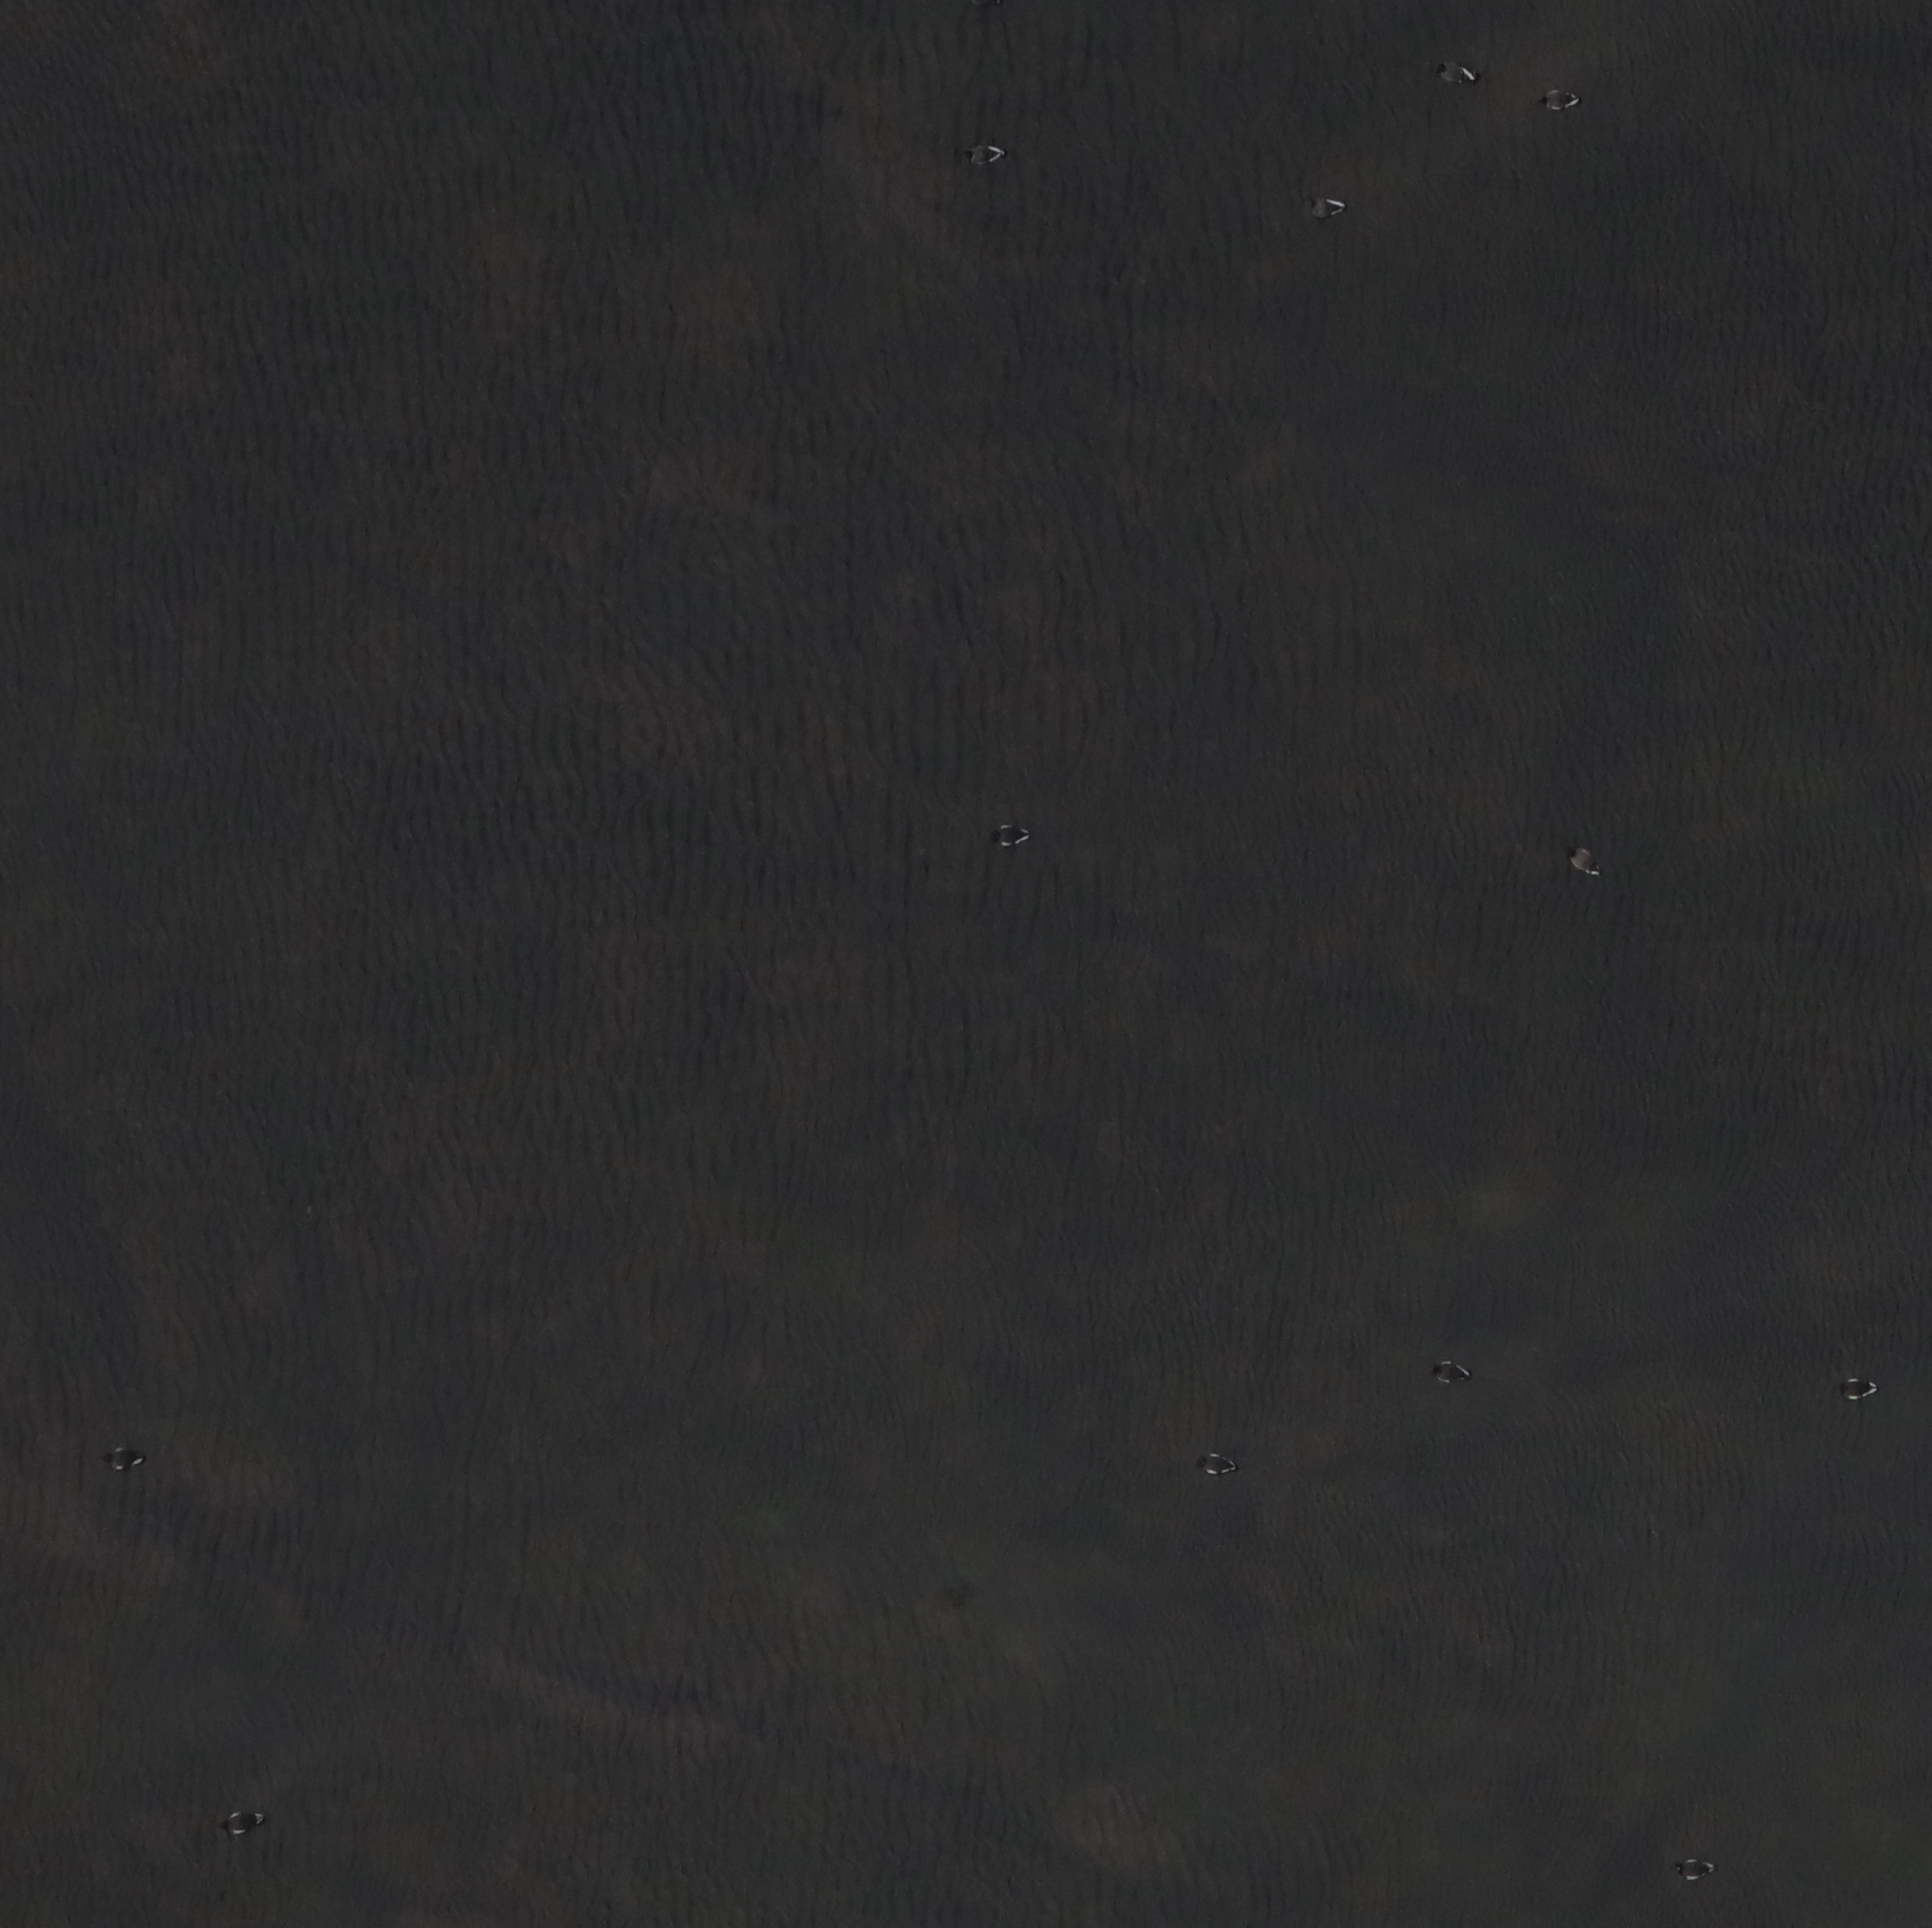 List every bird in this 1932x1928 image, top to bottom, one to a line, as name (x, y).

brant (1458, 71)
brant (1556, 100)
brant (986, 154)
brant (1325, 207)
brant (1010, 834)
brant (1584, 861)
brant (1450, 1370)
brant (1856, 1387)
brant (122, 1458)
brant (1218, 1465)
brant (239, 1823)
brant (1695, 1870)